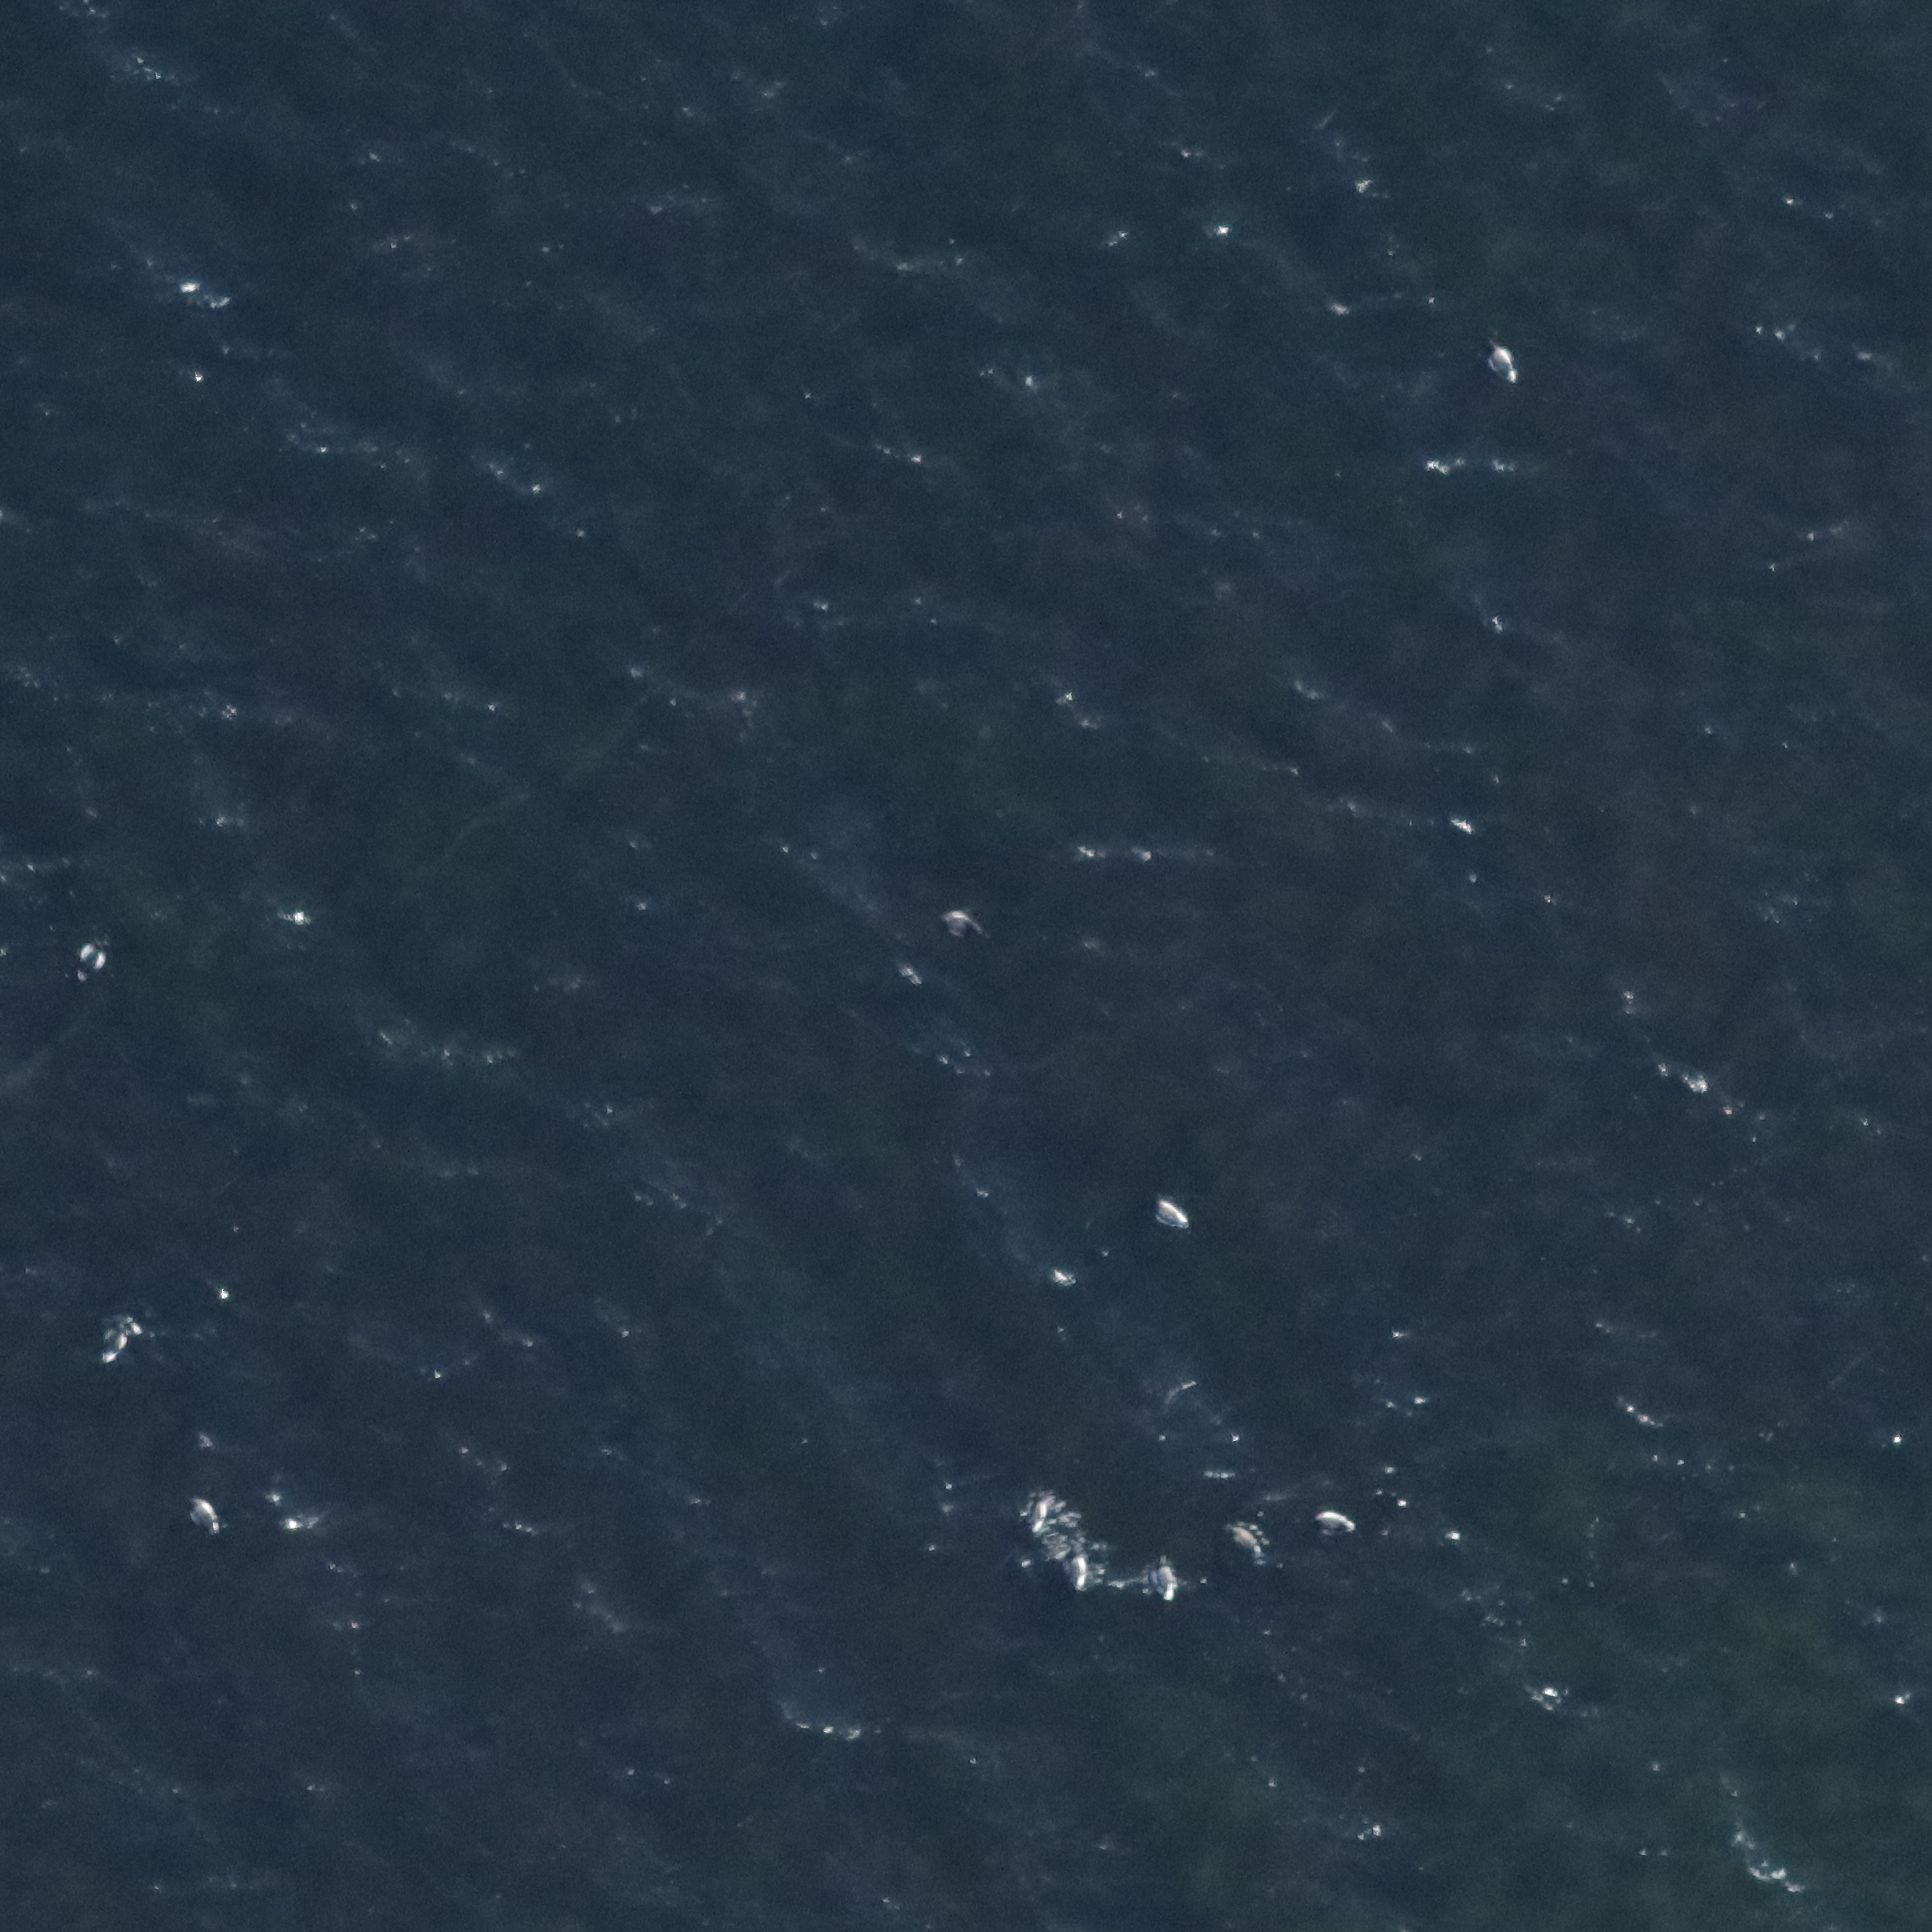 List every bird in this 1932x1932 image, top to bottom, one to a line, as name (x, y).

brant (1503, 363)
brant (964, 925)
brant (88, 960)
brant (1170, 1219)
brant (112, 1338)
brant (1034, 1513)
brant (206, 1518)
brant (1333, 1522)
brant (1238, 1537)
brant (1077, 1569)
brant (1161, 1582)